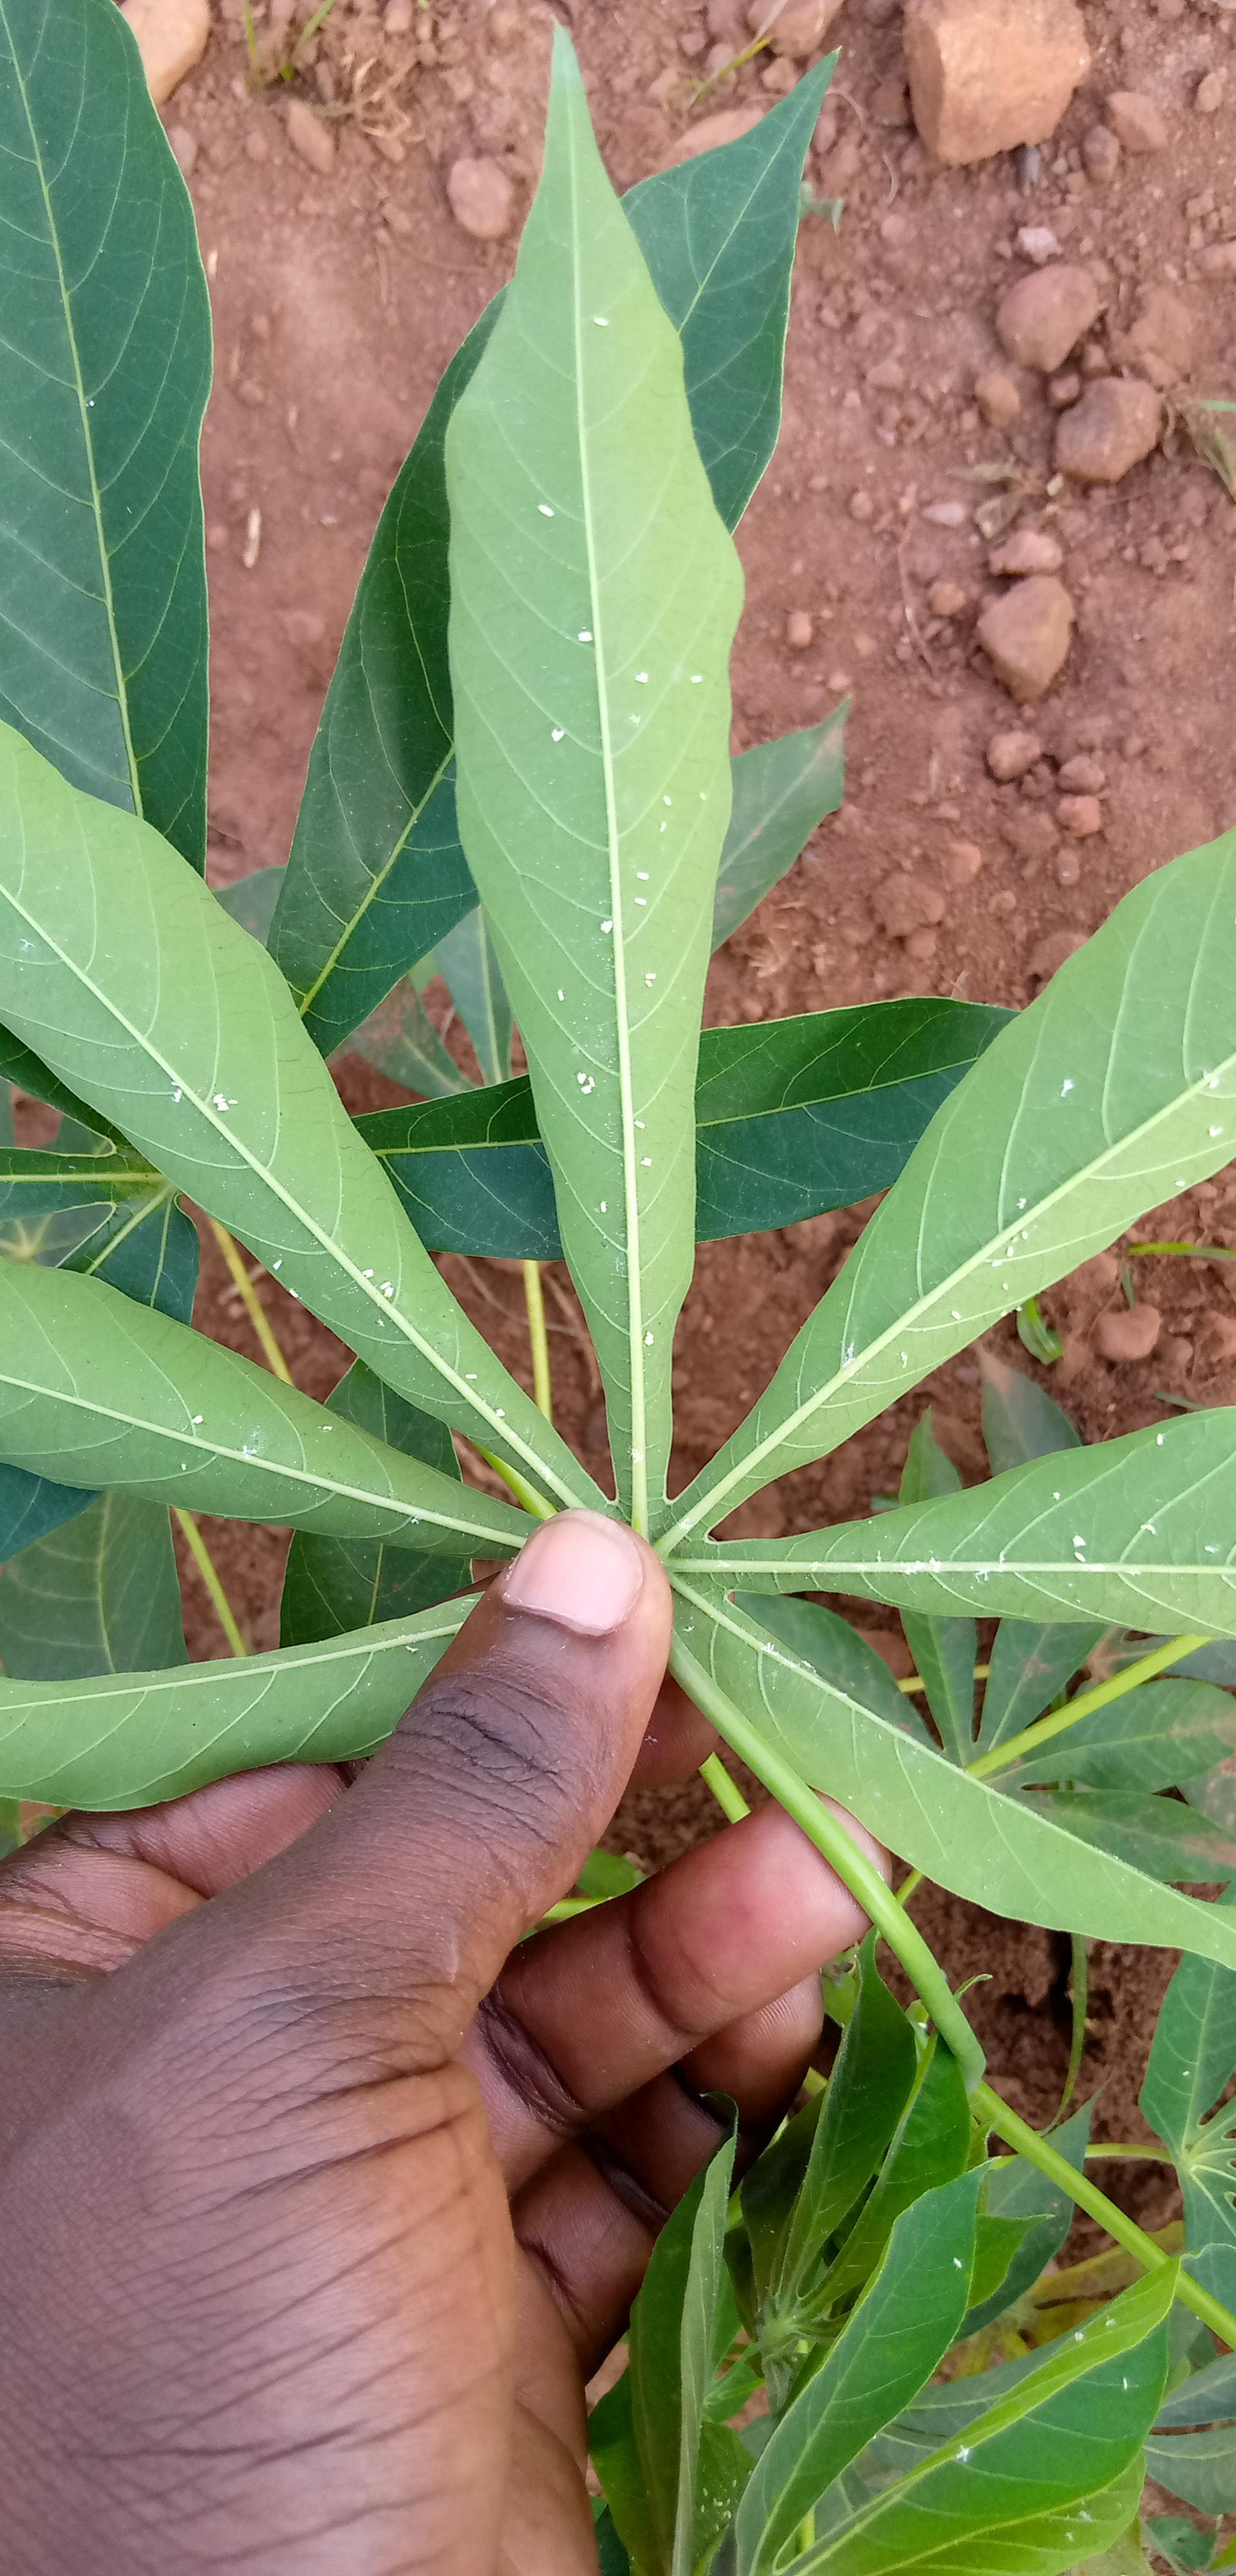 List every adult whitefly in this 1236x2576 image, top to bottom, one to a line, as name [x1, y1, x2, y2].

whitefly [589, 314, 611, 329]
whitefly [535, 501, 556, 521]
whitefly [575, 630, 593, 636]
whitefly [576, 636, 595, 643]
whitefly [689, 673, 706, 686]
whitefly [633, 674, 648, 679]
whitefly [632, 677, 647, 685]
whitefly [550, 727, 559, 739]
whitefly [552, 728, 565, 744]
whitefly [661, 793, 675, 808]
whitefly [657, 819, 670, 835]
whitefly [633, 870, 652, 883]
whitefly [632, 895, 650, 909]
whitefly [599, 920, 608, 932]
whitefly [604, 920, 613, 935]
whitefly [642, 971, 658, 981]
whitefly [644, 979, 654, 989]
whitefly [556, 987, 566, 1004]
whitefly [576, 1069, 581, 1081]
whitefly [579, 1072, 587, 1086]
whitefly [1056, 1074, 1078, 1101]
whitefly [587, 1075, 597, 1088]
whitefly [1207, 1076, 1222, 1090]
whitefly [580, 1084, 592, 1092]
whitefly [169, 1086, 184, 1104]
whitefly [582, 1088, 592, 1095]
whitefly [212, 1092, 225, 1101]
whitefly [212, 1096, 227, 1104]
whitefly [226, 1098, 239, 1106]
whitefly [216, 1102, 228, 1107]
whitefly [215, 1106, 231, 1113]
whitefly [632, 1118, 648, 1131]
whitefly [1206, 1125, 1215, 1138]
whitefly [1215, 1126, 1224, 1136]
whitefly [642, 1155, 654, 1163]
whitefly [638, 1159, 651, 1168]
whitefly [1173, 1178, 1187, 1189]
whitefly [1014, 1194, 1029, 1212]
whitefly [597, 1197, 610, 1218]
whitefly [1020, 1229, 1029, 1242]
whitefly [1005, 1245, 1016, 1259]
whitefly [271, 1258, 284, 1272]
whitefly [361, 1268, 375, 1276]
whitefly [365, 1272, 375, 1279]
whitefly [379, 1280, 392, 1291]
whitefly [383, 1286, 391, 1299]
whitefly [286, 1287, 301, 1300]
whitefly [388, 1287, 393, 1299]
whitefly [950, 1309, 962, 1321]
whitefly [644, 1331, 657, 1338]
whitefly [644, 1334, 655, 1345]
whitefly [642, 1339, 651, 1347]
whitefly [463, 1372, 480, 1381]
whitefly [494, 1406, 504, 1413]
whitefly [188, 1412, 207, 1426]
whitefly [495, 1412, 506, 1417]
whitefly [195, 1417, 205, 1426]
whitefly [319, 1423, 335, 1433]
whitefly [1154, 1430, 1165, 1449]
whitefly [179, 1461, 189, 1474]
whitefly [1050, 1489, 1062, 1504]
whitefly [1137, 1522, 1158, 1539]
whitefly [1074, 1534, 1087, 1547]
whitefly [1072, 1538, 1080, 1549]
whitefly [1072, 1550, 1087, 1564]
whitefly [915, 2020, 928, 2032]
whitefly [950, 2255, 965, 2273]